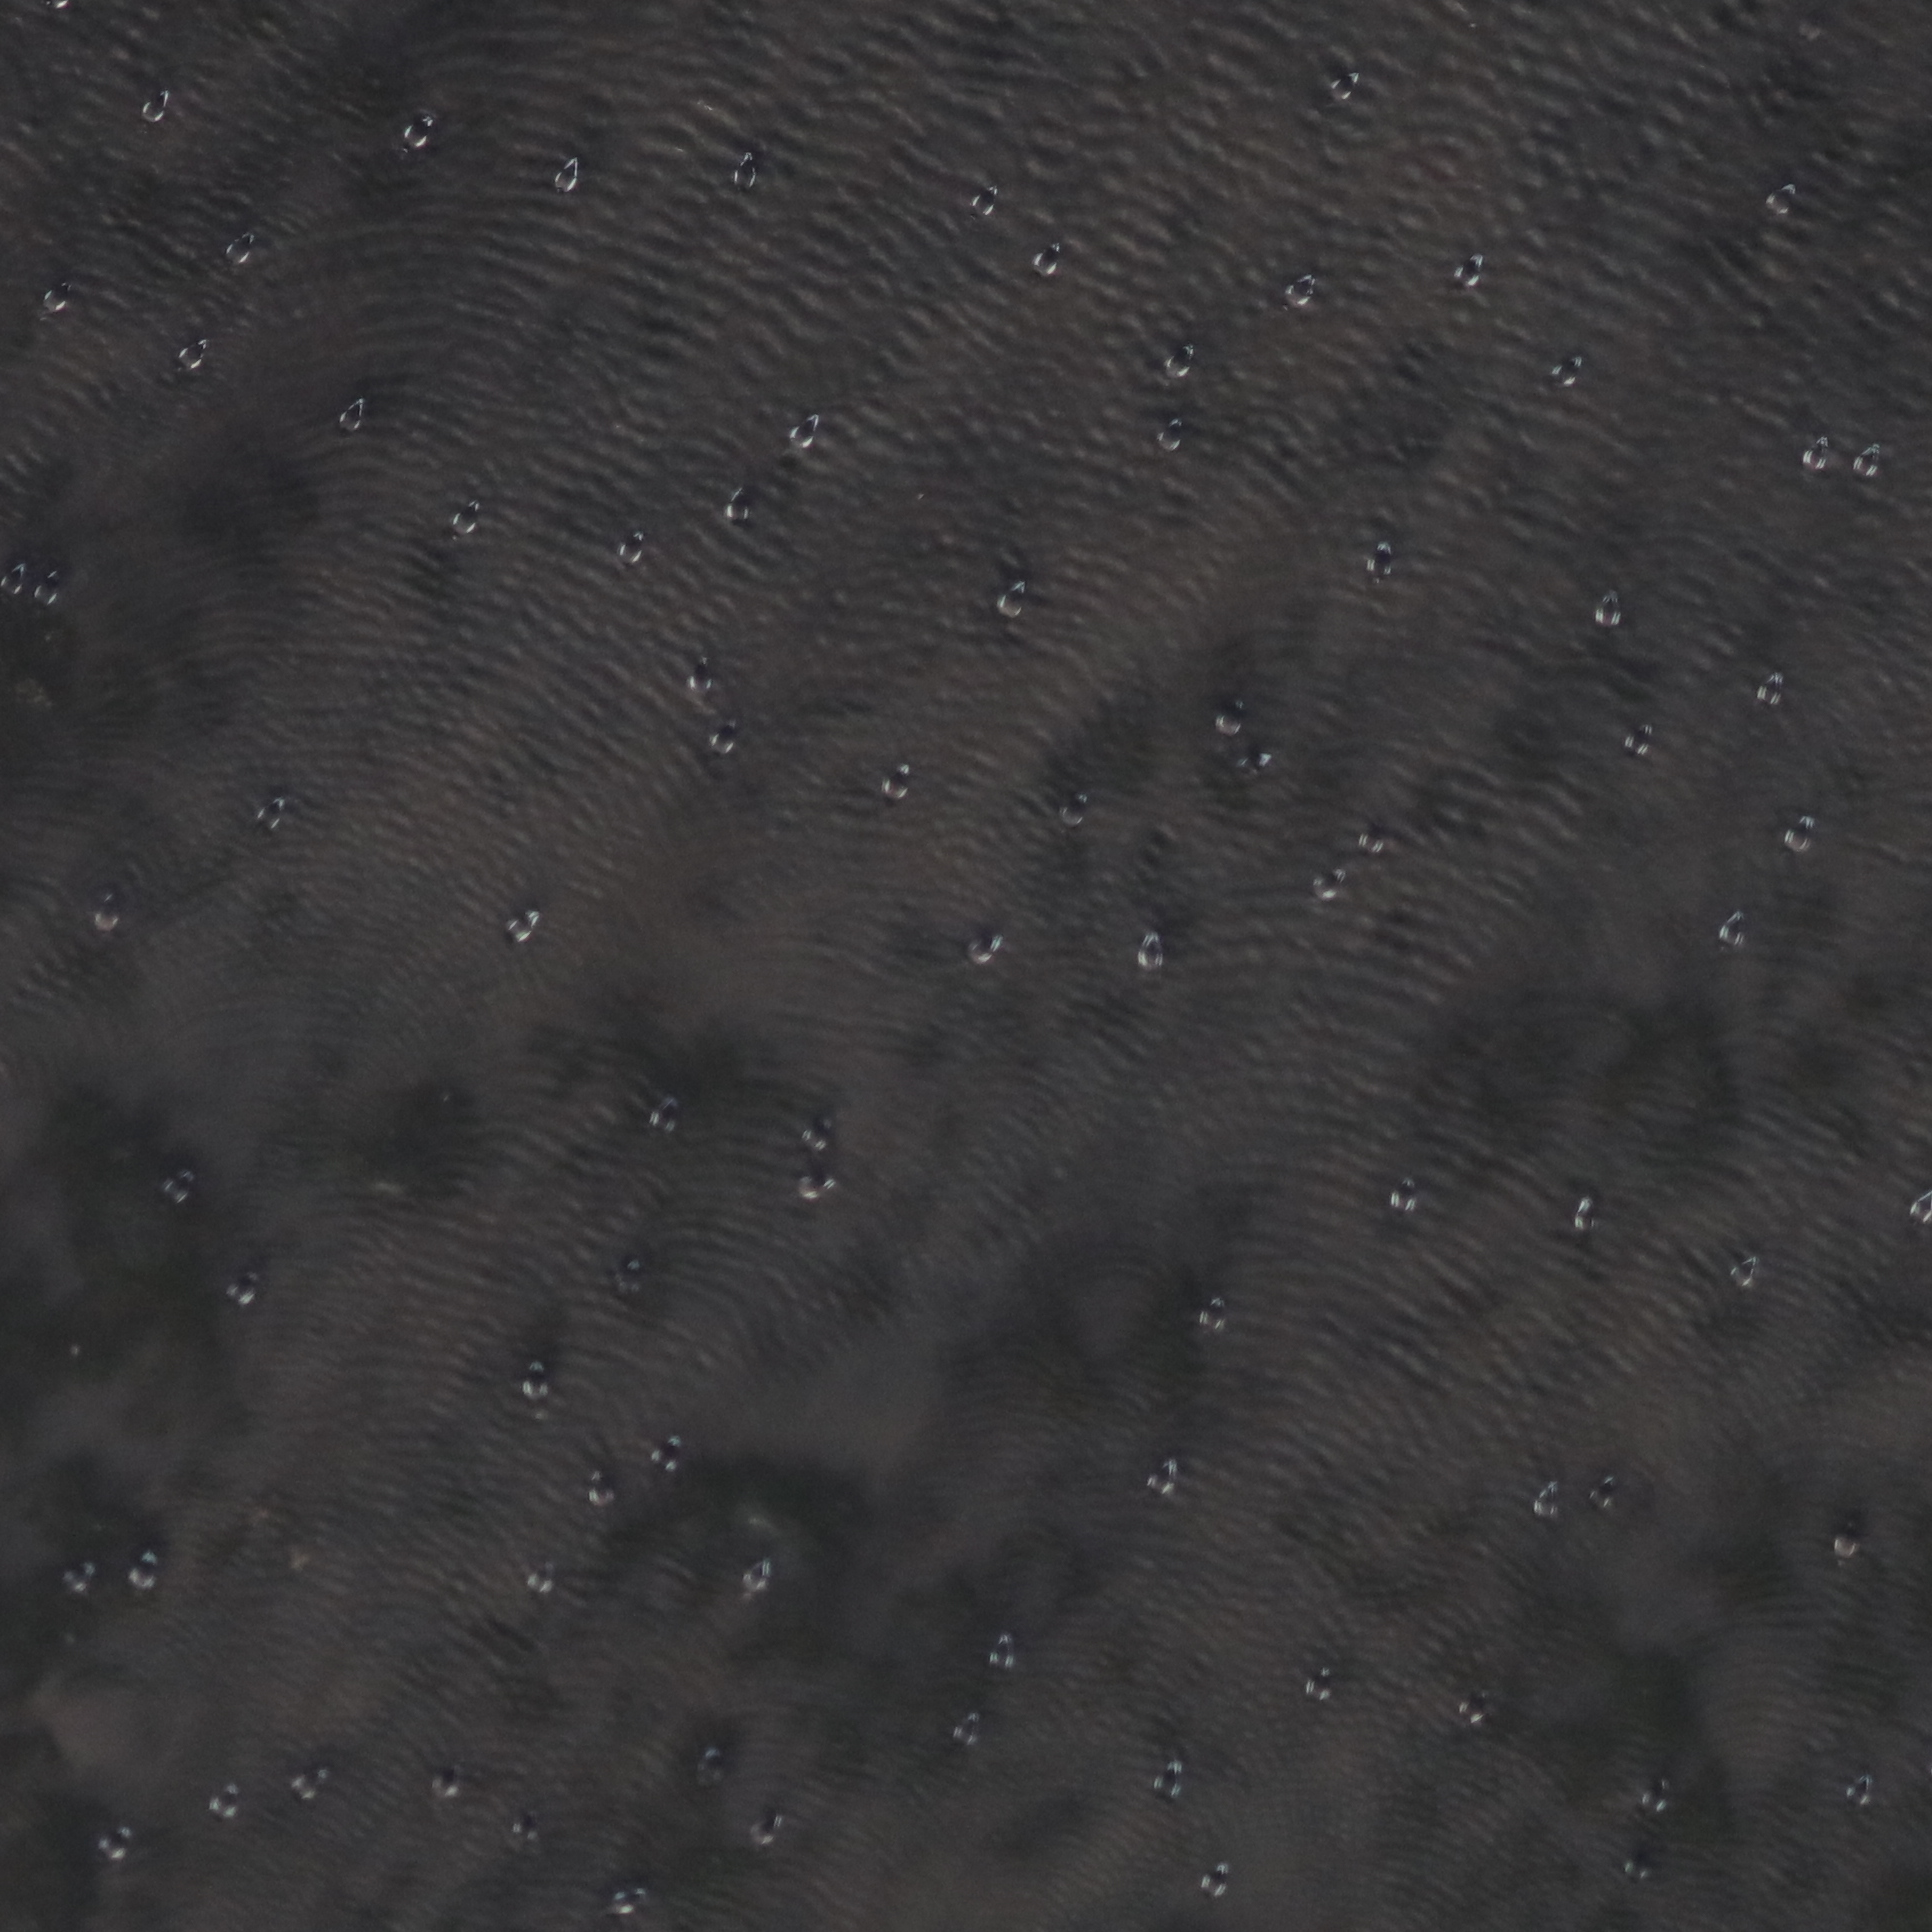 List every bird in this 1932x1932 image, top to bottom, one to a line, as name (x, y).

brant (1345, 92)
brant (155, 107)
brant (418, 135)
brant (749, 172)
brant (565, 178)
brant (983, 199)
brant (1782, 201)
brant (240, 252)
brant (1045, 259)
brant (1466, 272)
brant (1300, 295)
brant (56, 301)
brant (193, 356)
brant (1182, 360)
brant (1570, 371)
brant (353, 419)
brant (804, 434)
brant (1171, 438)
brant (1819, 458)
brant (1865, 458)
brant (744, 515)
brant (467, 520)
brant (630, 551)
brant (1380, 562)
brant (9, 582)
brant (53, 589)
brant (1014, 603)
brant (1604, 606)
brant (701, 678)
brant (1777, 684)
brant (1234, 720)
brant (720, 742)
brant (1639, 745)
brant (1254, 760)
brant (897, 785)
brant (1080, 809)
brant (271, 820)
brant (1799, 837)
brant (1384, 838)
brant (1321, 884)
brant (111, 913)
brant (524, 927)
brant (1730, 932)
brant (982, 950)
brant (1151, 954)
brant (670, 1119)
brant (815, 1129)
brant (179, 1188)
brant (1404, 1195)
brant (818, 1196)
brant (1925, 1207)
brant (1589, 1208)
brant (1741, 1271)
brant (241, 1286)
brant (1214, 1317)
brant (535, 1382)
brant (672, 1455)
brant (1161, 1479)
brant (1604, 1480)
brant (598, 1483)
brant (1547, 1505)
brant (1846, 1543)
brant (147, 1575)
brant (545, 1579)
brant (75, 1584)
brant (755, 1586)
brant (1009, 1650)
brant (1320, 1687)
brant (1475, 1711)
brant (975, 1741)
brant (1171, 1778)
brant (706, 1782)
brant (308, 1785)
brant (444, 1788)
brant (1863, 1797)
brant (214, 1798)
brant (1657, 1799)
brant (767, 1818)
brant (523, 1819)
brant (116, 1845)
brant (1639, 1871)
brant (1215, 1883)
brant (626, 1903)